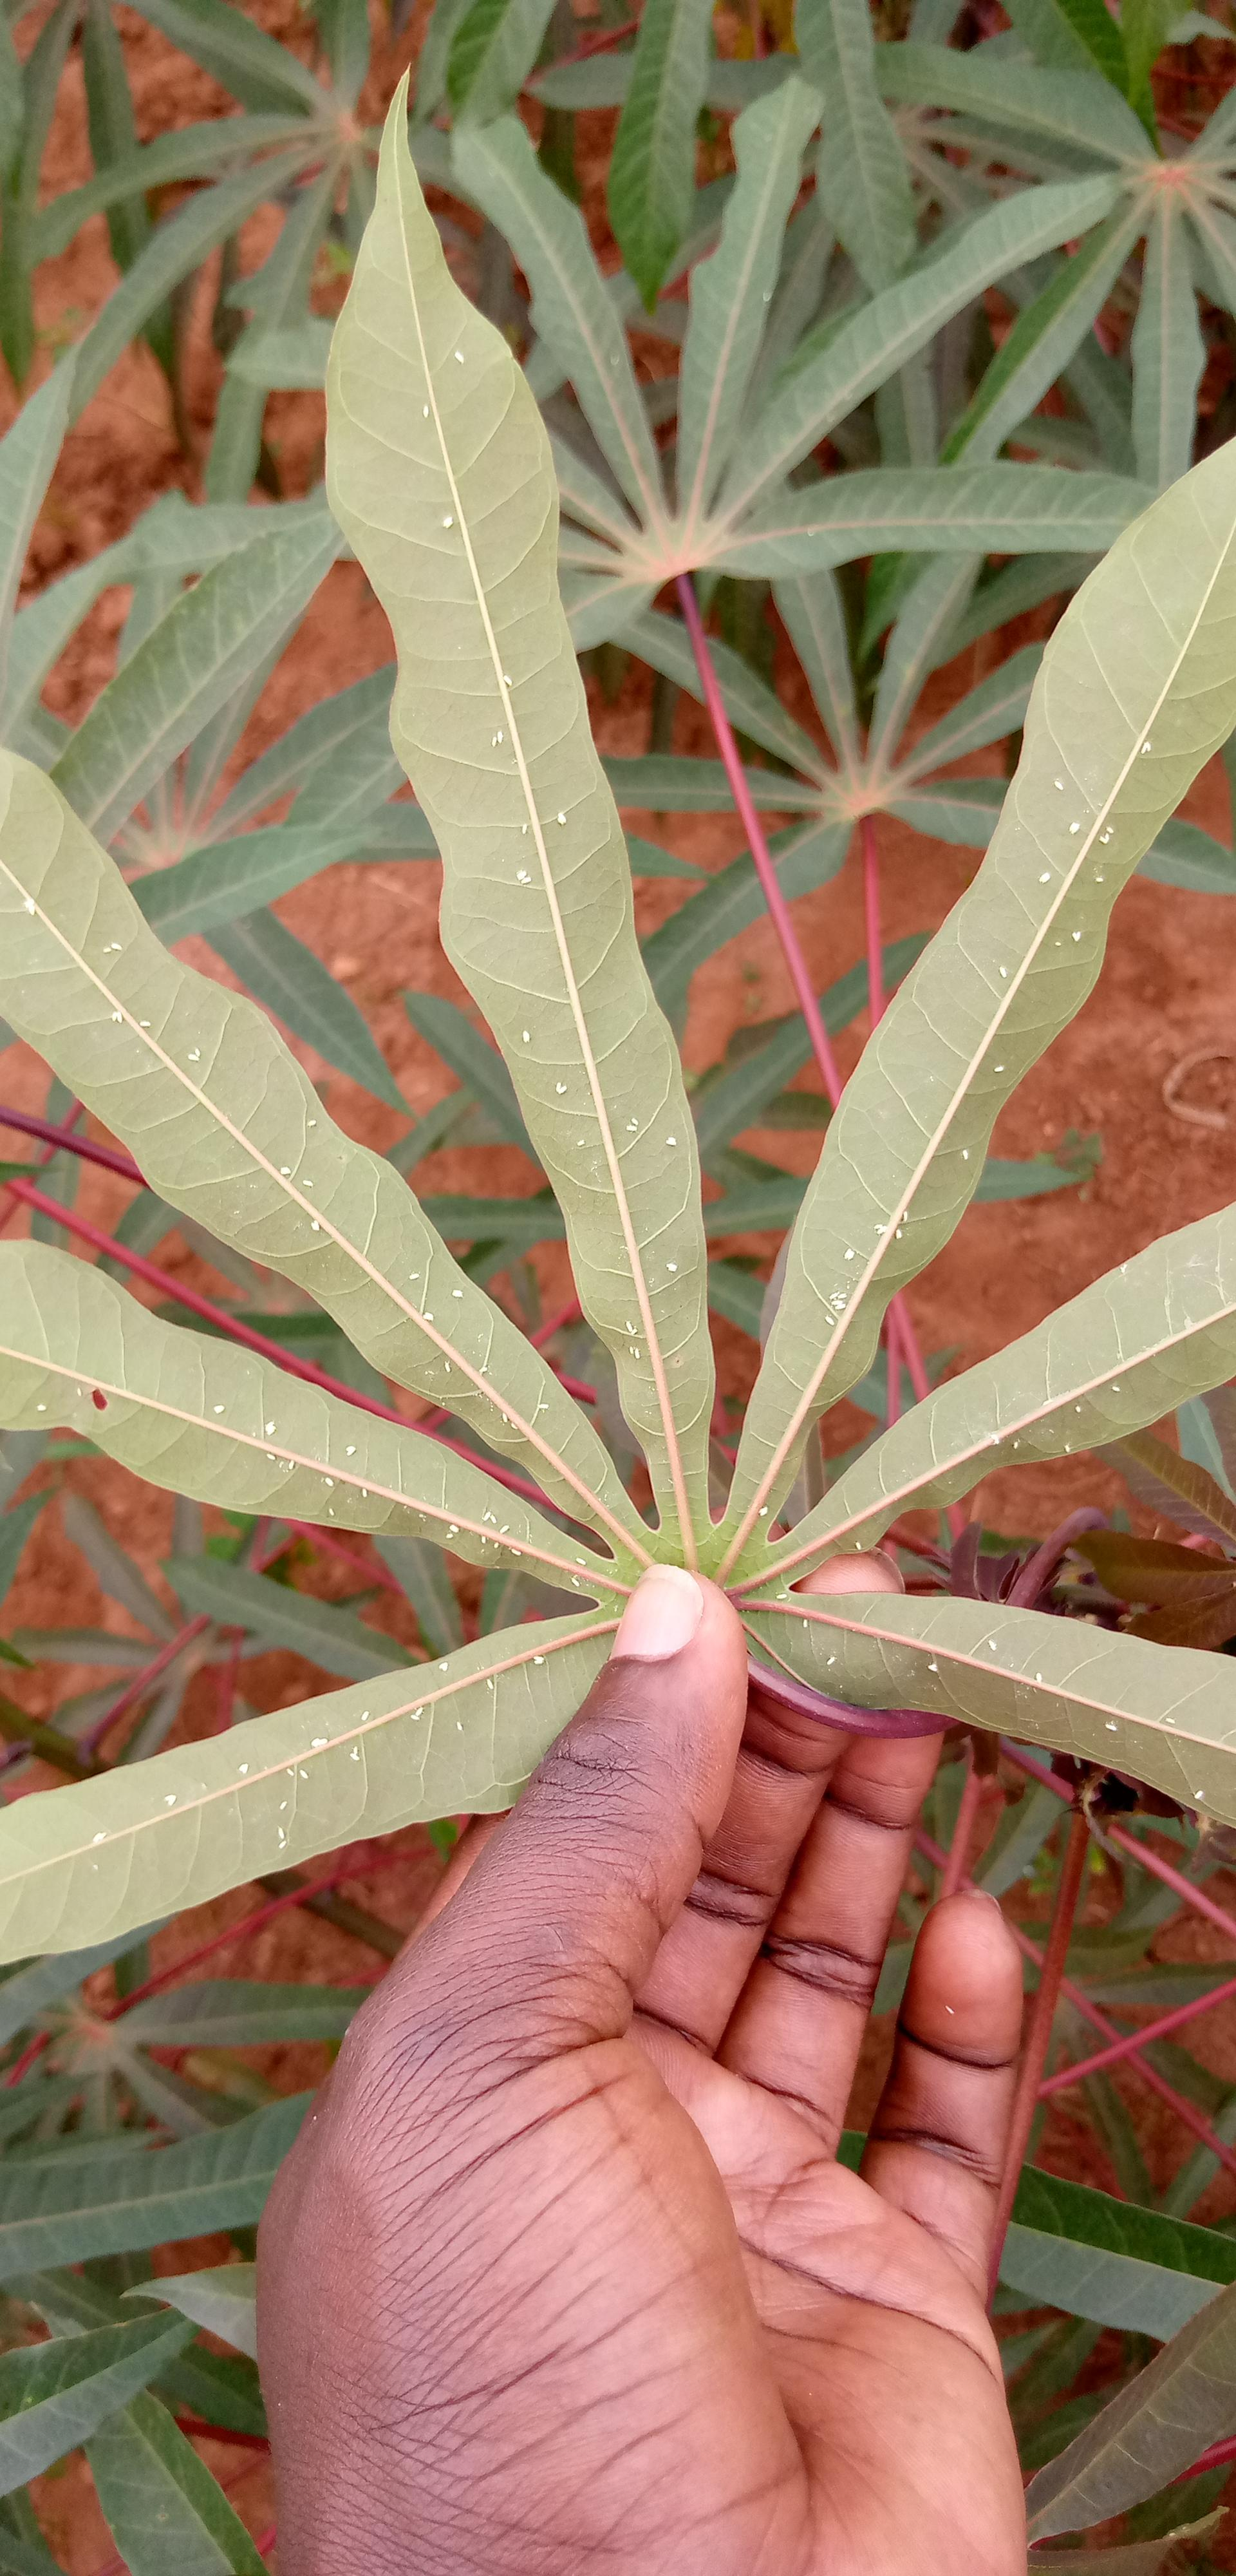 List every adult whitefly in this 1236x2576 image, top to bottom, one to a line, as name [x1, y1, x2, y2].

whitefly [451, 348, 467, 367]
whitefly [422, 402, 432, 421]
whitefly [441, 515, 454, 529]
whitefly [445, 520, 454, 529]
whitefly [502, 673, 514, 689]
whitefly [496, 728, 505, 746]
whitefly [489, 735, 498, 749]
whitefly [1146, 737, 1155, 754]
whitefly [1140, 740, 1147, 755]
whitefly [1052, 779, 1066, 793]
whitefly [557, 810, 568, 825]
whitefly [556, 815, 564, 826]
whitefly [520, 821, 530, 836]
whitefly [1068, 821, 1077, 834]
whitefly [1071, 822, 1080, 837]
whitefly [1104, 826, 1118, 835]
whitefly [1097, 828, 1113, 848]
whitefly [1096, 832, 1112, 846]
whitefly [516, 868, 530, 882]
whitefly [1036, 870, 1051, 883]
whitefly [1043, 874, 1054, 885]
whitefly [1093, 875, 1108, 886]
whitefly [519, 876, 534, 885]
whitefly [22, 896, 39, 918]
whitefly [1070, 928, 1083, 946]
whitefly [109, 941, 124, 952]
whitefly [100, 946, 113, 954]
whitefly [997, 964, 1011, 980]
whitefly [111, 1010, 117, 1024]
whitefly [117, 1010, 124, 1025]
whitefly [138, 1018, 152, 1029]
whitefly [518, 1028, 533, 1045]
whitefly [194, 1046, 203, 1058]
whitefly [186, 1052, 201, 1063]
whitefly [990, 1064, 1007, 1075]
whitefly [554, 1081, 562, 1093]
whitefly [558, 1084, 568, 1095]
whitefly [630, 1115, 641, 1127]
whitefly [305, 1117, 321, 1130]
whitefly [624, 1124, 639, 1133]
whitefly [666, 1135, 677, 1141]
whitefly [574, 1138, 590, 1148]
whitefly [664, 1141, 679, 1147]
whitefly [960, 1147, 971, 1164]
whitefly [278, 1166, 293, 1171]
whitefly [277, 1170, 295, 1176]
whitefly [299, 1178, 315, 1188]
whitefly [901, 1208, 912, 1224]
whitefly [315, 1218, 321, 1233]
whitefly [310, 1220, 315, 1233]
whitefly [872, 1222, 885, 1230]
whitefly [875, 1224, 888, 1237]
whitefly [892, 1227, 906, 1242]
whitefly [842, 1247, 851, 1261]
whitefly [848, 1249, 857, 1261]
whitefly [664, 1255, 680, 1279]
whitefly [663, 1260, 684, 1276]
whitefly [407, 1270, 423, 1283]
whitefly [451, 1287, 464, 1294]
whitefly [829, 1291, 839, 1300]
whitefly [838, 1291, 849, 1300]
whitefly [450, 1293, 465, 1299]
whitefly [829, 1300, 845, 1306]
whitefly [834, 1303, 848, 1311]
whitefly [424, 1311, 435, 1317]
whitefly [422, 1314, 436, 1321]
whitefly [823, 1314, 838, 1328]
whitefly [624, 1320, 634, 1333]
whitefly [630, 1327, 639, 1337]
whitefly [628, 1344, 636, 1356]
whitefly [634, 1345, 642, 1361]
whitefly [442, 1359, 453, 1374]
whitefly [477, 1365, 490, 1374]
whitefly [1110, 1384, 1123, 1395]
whitefly [534, 1401, 552, 1413]
whitefly [211, 1402, 228, 1416]
whitefly [35, 1403, 50, 1414]
whitefly [1073, 1404, 1083, 1415]
whitefly [500, 1410, 509, 1425]
whitefly [264, 1419, 276, 1429]
whitefly [267, 1427, 277, 1436]
whitefly [1011, 1439, 1022, 1452]
whitefly [1062, 1442, 1073, 1454]
whitefly [345, 1446, 357, 1458]
whitefly [265, 1452, 278, 1463]
whitefly [286, 1459, 297, 1472]
whitefly [323, 1475, 336, 1490]
whitefly [360, 1488, 370, 1499]
whitefly [757, 1501, 772, 1523]
whitefly [755, 1505, 771, 1519]
whitefly [328, 1506, 337, 1518]
whitefly [482, 1510, 492, 1522]
whitefly [489, 1513, 499, 1526]
whitefly [498, 1522, 511, 1536]
whitefly [448, 1523, 462, 1535]
whitefly [444, 1531, 456, 1540]
whitefly [479, 1533, 487, 1546]
whitefly [851, 1538, 865, 1553]
whitefly [492, 1540, 503, 1552]
whitefly [509, 1547, 524, 1558]
whitefly [574, 1556, 588, 1567]
whitefly [569, 1575, 582, 1588]
whitefly [773, 1592, 791, 1603]
whitefly [801, 1617, 810, 1630]
whitefly [986, 1638, 1001, 1654]
whitefly [532, 1653, 547, 1660]
whitefly [824, 1654, 838, 1668]
whitefly [436, 1660, 451, 1674]
whitefly [533, 1660, 547, 1666]
whitefly [924, 1661, 939, 1674]
whitefly [1033, 1669, 1045, 1685]
whitefly [485, 1677, 497, 1692]
whitefly [358, 1709, 373, 1722]
whitefly [408, 1714, 422, 1723]
whitefly [1163, 1714, 1178, 1727]
whitefly [454, 1719, 465, 1734]
whitefly [1103, 1721, 1118, 1733]
whitefly [308, 1736, 320, 1748]
whitefly [317, 1737, 331, 1747]
whitefly [353, 1745, 362, 1755]
whitefly [348, 1752, 362, 1762]
whitefly [236, 1761, 252, 1776]
whitefly [285, 1766, 297, 1777]
whitefly [298, 1768, 310, 1781]
whitefly [1190, 1787, 1207, 1801]
whitefly [160, 1792, 179, 1808]
whitefly [278, 1799, 290, 1811]
whitefly [277, 1826, 287, 1840]
whitefly [92, 1830, 102, 1844]
whitefly [100, 1830, 108, 1841]
whitefly [277, 1839, 290, 1851]